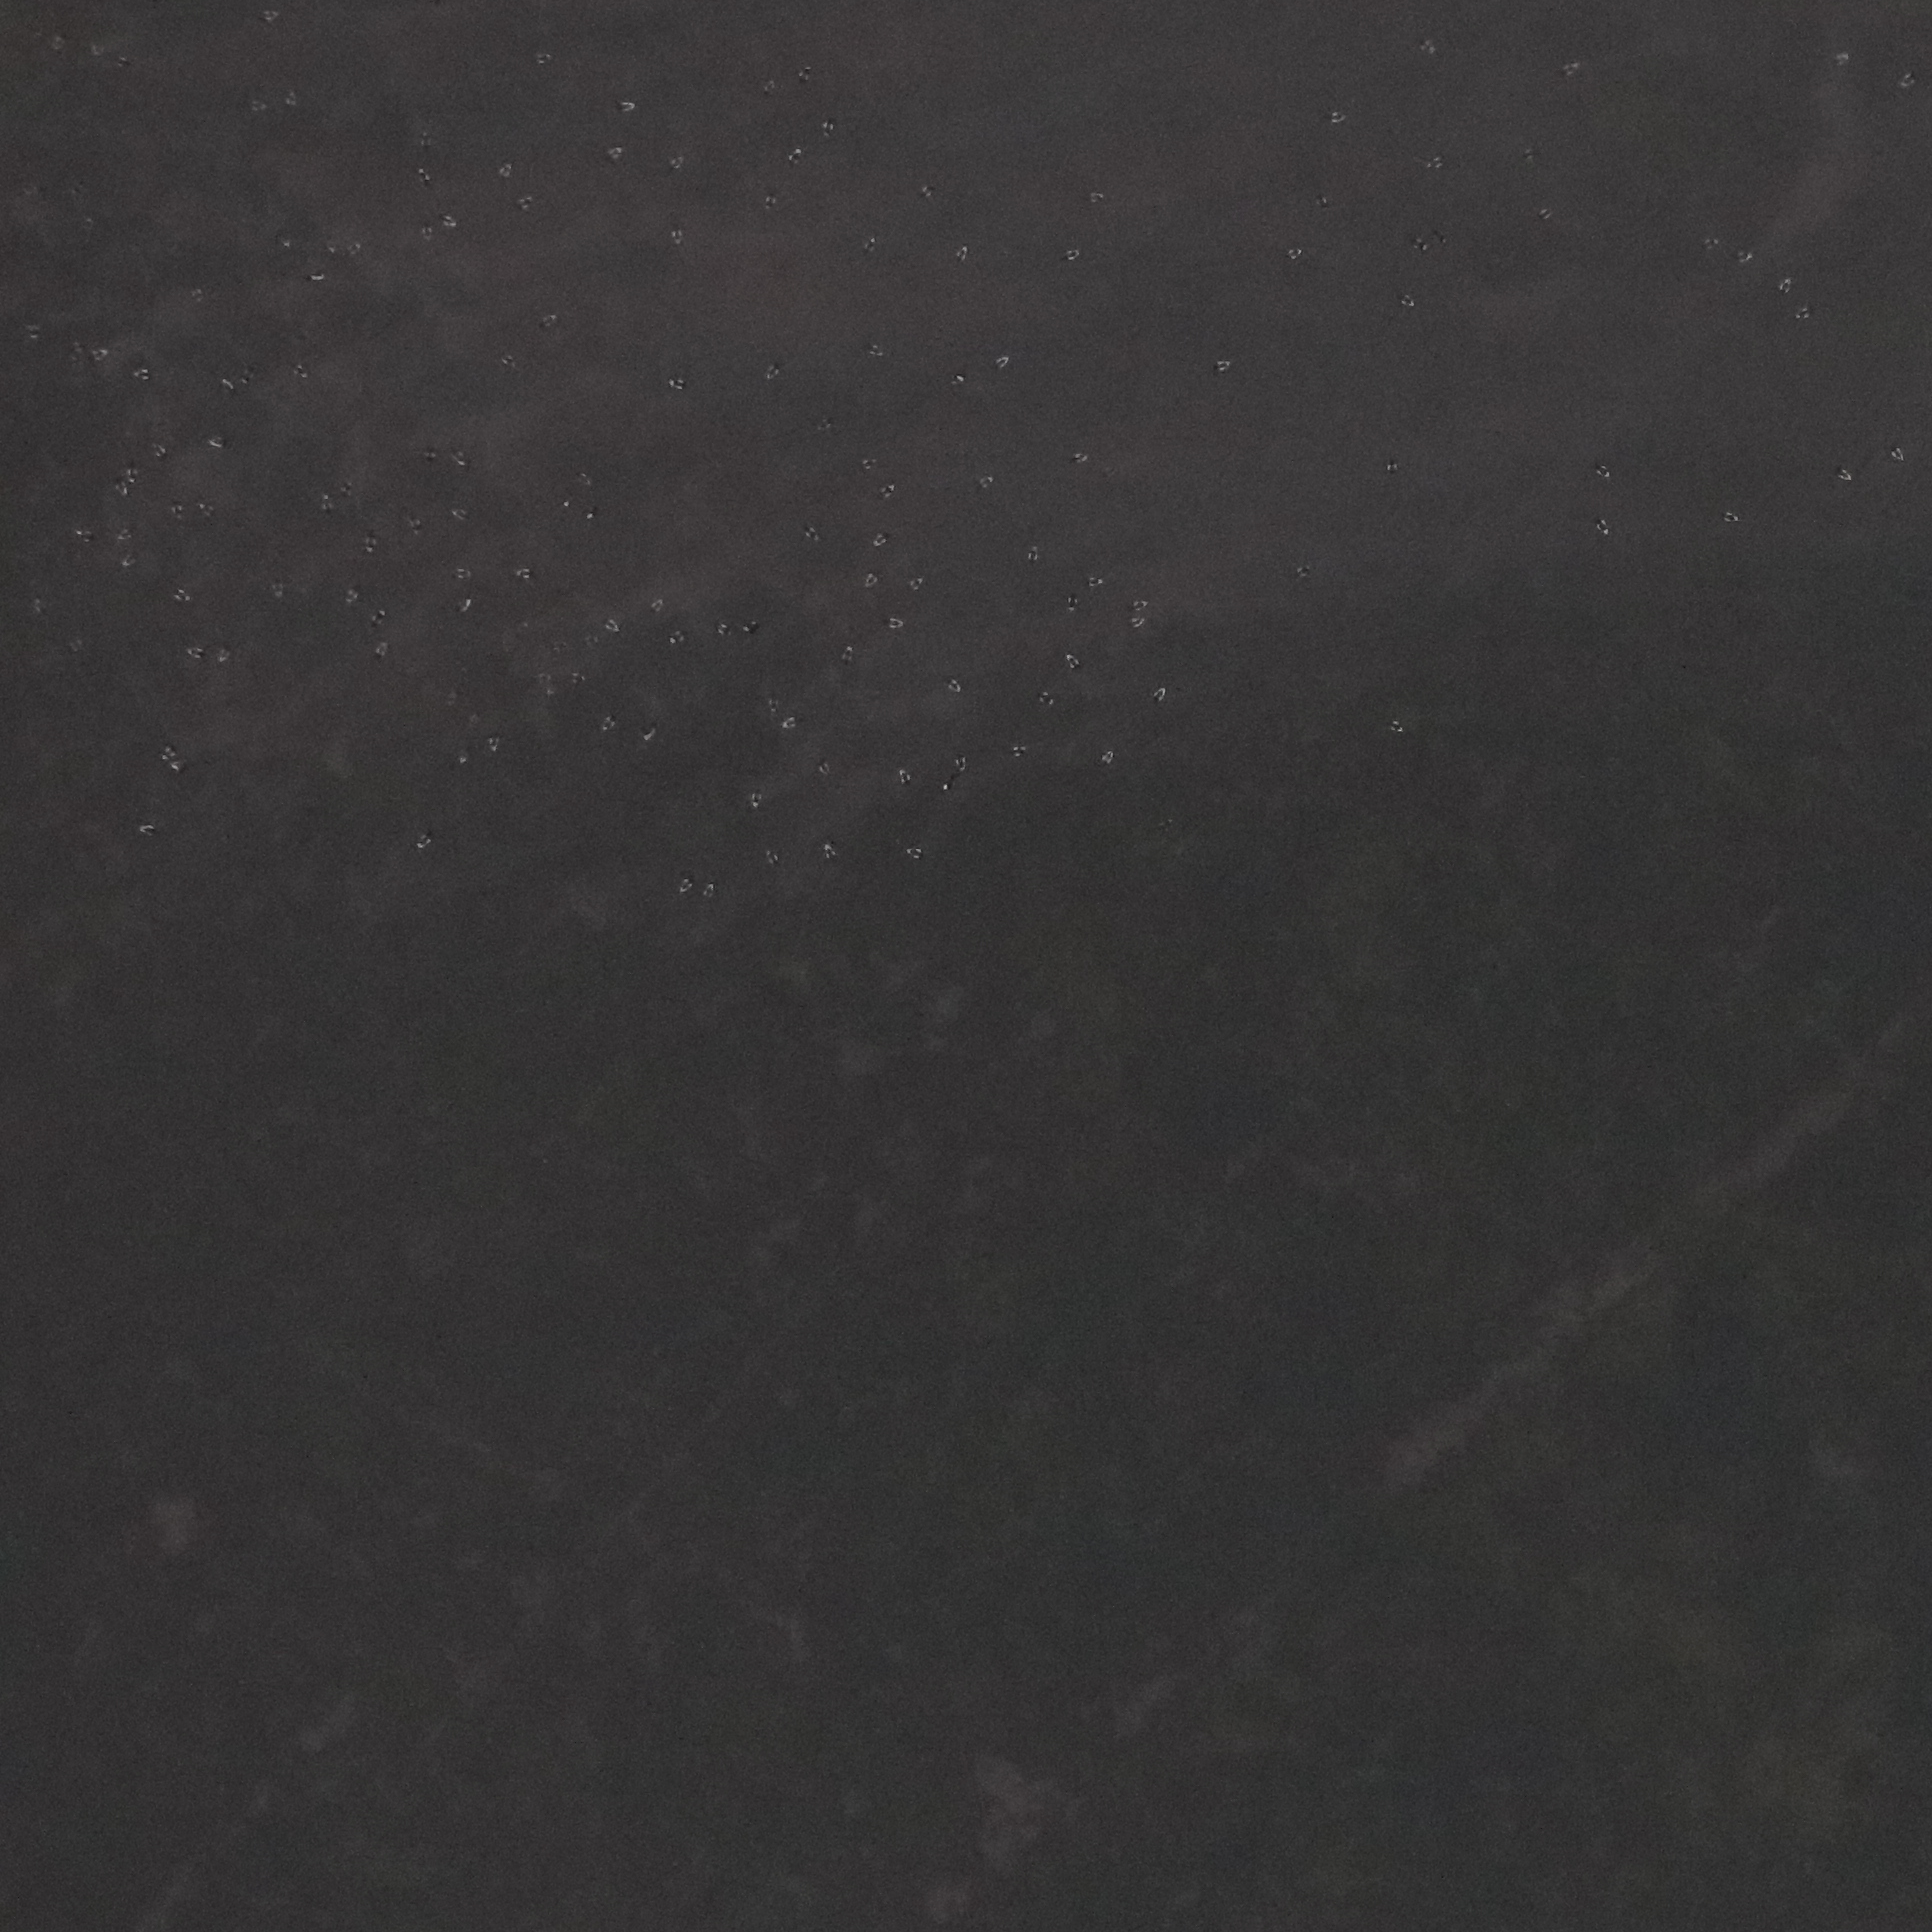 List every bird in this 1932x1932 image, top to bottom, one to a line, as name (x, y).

brant (266, 21)
brant (60, 42)
brant (1428, 47)
brant (94, 49)
brant (125, 59)
brant (550, 59)
brant (1838, 61)
brant (1570, 72)
brant (804, 77)
brant (1905, 78)
brant (297, 93)
brant (254, 99)
brant (777, 101)
brant (1341, 108)
brant (626, 109)
brant (834, 130)
brant (424, 148)
brant (791, 148)
brant (1534, 149)
brant (1432, 157)
brant (614, 158)
brant (687, 165)
brant (504, 169)
brant (425, 177)
brant (926, 184)
brant (81, 186)
brant (32, 189)
brant (774, 190)
brant (1322, 195)
brant (517, 198)
brant (1103, 198)
brant (1543, 207)
brant (85, 212)
brant (456, 216)
brant (674, 227)
brant (1707, 228)
brant (424, 229)
brant (288, 238)
brant (328, 241)
brant (1425, 245)
brant (350, 247)
brant (1740, 247)
brant (967, 248)
brant (862, 250)
brant (1066, 250)
brant (1291, 251)
brant (308, 269)
brant (1791, 288)
brant (198, 294)
brant (1418, 300)
brant (563, 318)
brant (1808, 321)
brant (38, 331)
brant (79, 349)
brant (885, 353)
brant (107, 354)
brant (505, 358)
brant (255, 372)
brant (299, 373)
brant (1009, 373)
brant (1228, 373)
brant (150, 374)
brant (221, 377)
brant (690, 377)
brant (779, 379)
brant (953, 384)
brant (827, 420)
brant (222, 447)
brant (161, 453)
brant (431, 453)
brant (1894, 454)
brant (1393, 460)
brant (1087, 461)
brant (455, 465)
brant (1608, 470)
brant (132, 472)
brant (1111, 473)
brant (585, 475)
brant (867, 476)
brant (988, 476)
brant (1842, 476)
brant (346, 480)
brant (125, 482)
brant (573, 494)
brant (327, 496)
brant (882, 501)
brant (183, 507)
brant (463, 508)
brant (215, 509)
brant (591, 510)
brant (1745, 513)
brant (1605, 522)
brant (426, 526)
brant (85, 528)
brant (128, 529)
brant (808, 537)
brant (371, 543)
brant (888, 544)
brant (1025, 554)
brant (134, 562)
brant (1309, 568)
brant (467, 571)
brant (523, 571)
brant (873, 583)
brant (1094, 583)
brant (930, 585)
brant (186, 590)
brant (354, 591)
brant (280, 594)
brant (659, 599)
brant (1069, 600)
brant (465, 601)
brant (41, 602)
brant (1134, 608)
brant (389, 615)
brant (890, 624)
brant (609, 626)
brant (759, 626)
brant (1135, 628)
brant (720, 630)
brant (683, 638)
brant (594, 643)
brant (563, 645)
brant (82, 649)
brant (391, 649)
brant (194, 651)
brant (850, 652)
brant (228, 655)
brant (1074, 655)
brant (464, 661)
brant (549, 680)
brant (580, 682)
brant (946, 682)
brant (777, 689)
brant (1163, 689)
brant (1051, 698)
brant (455, 699)
brant (551, 699)
brant (609, 714)
brant (476, 717)
brant (801, 719)
brant (1390, 727)
brant (655, 736)
brant (178, 739)
brant (1019, 742)
brant (487, 745)
brant (1111, 749)
brant (173, 761)
brant (964, 761)
brant (461, 763)
brant (832, 769)
brant (903, 773)
brant (950, 788)
brant (754, 798)
brant (156, 829)
brant (431, 835)
brant (915, 847)
brant (830, 850)
brant (779, 859)
brant (680, 880)
brant (703, 886)